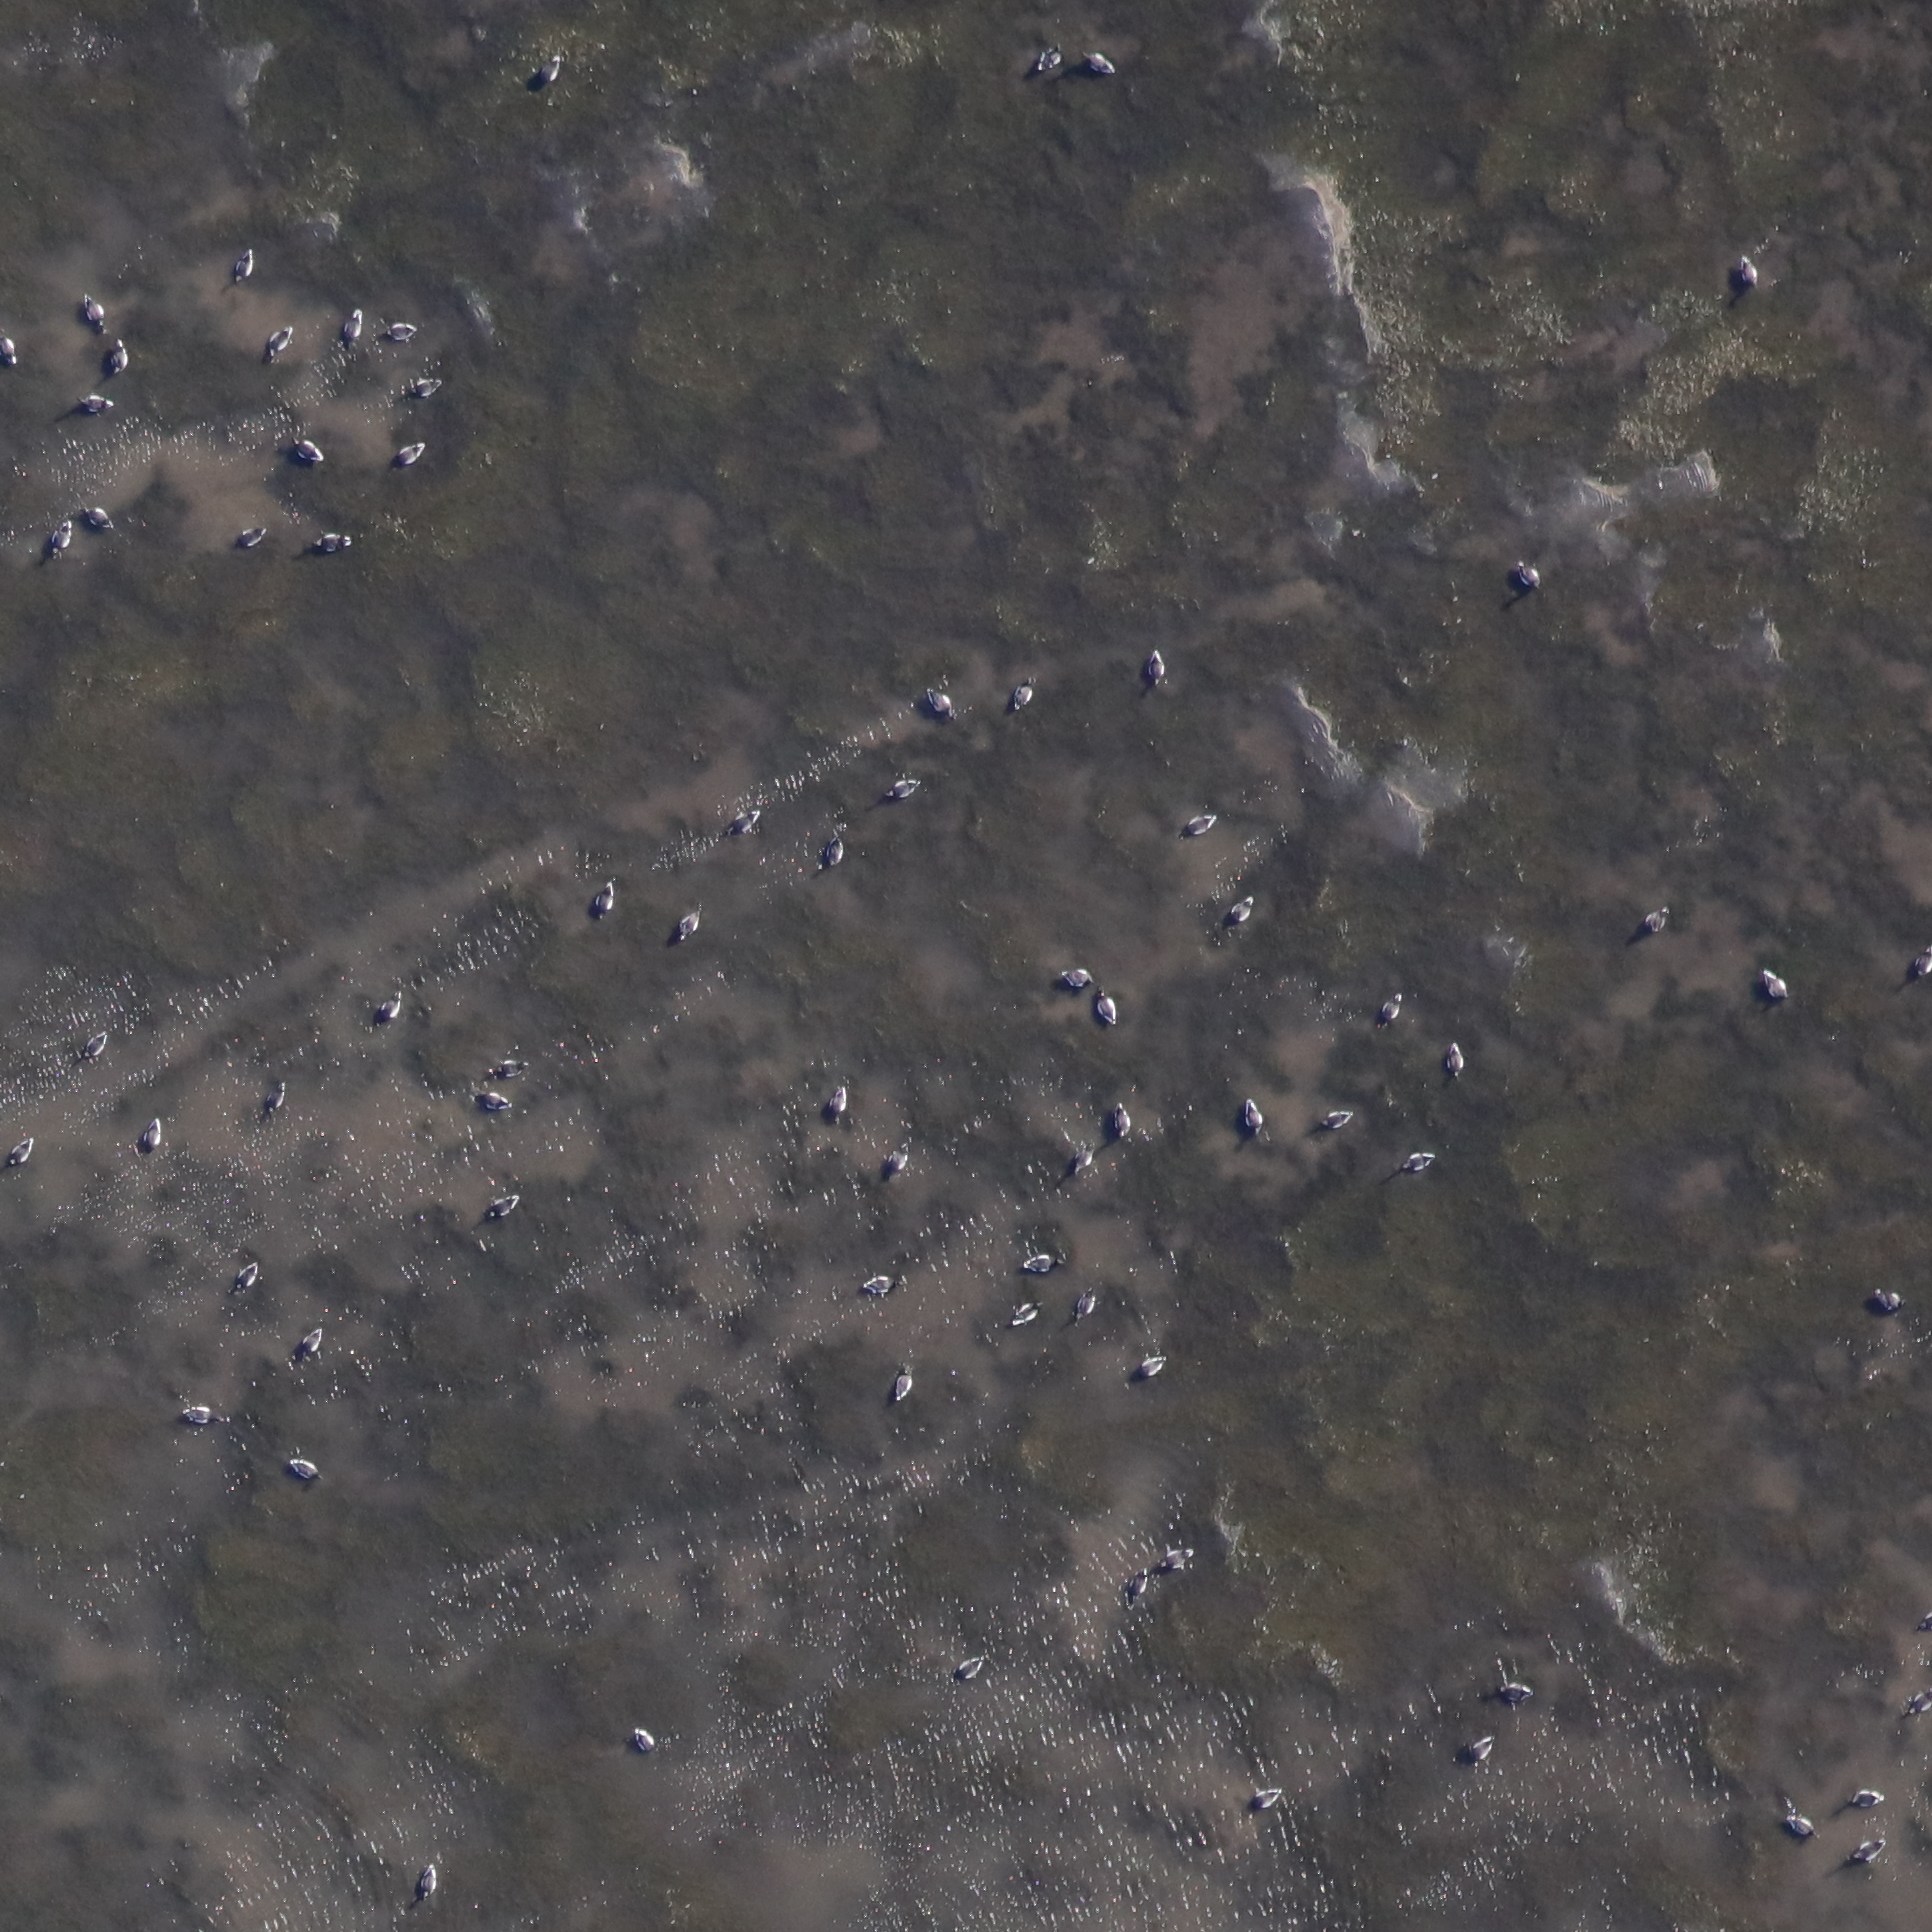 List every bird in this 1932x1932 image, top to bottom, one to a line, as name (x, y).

brant (1049, 60)
brant (1100, 63)
brant (549, 66)
brant (243, 267)
brant (1747, 271)
brant (94, 312)
brant (349, 328)
brant (399, 332)
brant (278, 343)
brant (6, 347)
brant (119, 358)
brant (426, 388)
brant (96, 404)
brant (307, 450)
brant (409, 454)
brant (99, 517)
brant (252, 537)
brant (61, 538)
brant (330, 543)
brant (1530, 576)
brant (1156, 667)
brant (1023, 696)
brant (942, 698)
brant (902, 788)
brant (743, 820)
brant (1199, 825)
brant (839, 850)
brant (605, 901)
brant (1242, 910)
brant (1658, 921)
brant (692, 926)
brant (1925, 962)
brant (1078, 977)
brant (1776, 986)
brant (390, 1006)
brant (1106, 1009)
brant (1391, 1009)
brant (97, 1045)
brant (1454, 1061)
brant (510, 1068)
brant (278, 1098)
brant (494, 1100)
brant (838, 1104)
brant (1253, 1117)
brant (1336, 1119)
brant (1122, 1120)
brant (153, 1136)
brant (20, 1153)
brant (1083, 1156)
brant (896, 1160)
brant (1419, 1161)
brant (503, 1207)
brant (1044, 1263)
brant (246, 1276)
brant (883, 1281)
brant (1887, 1298)
brant (1086, 1303)
brant (1028, 1312)
brant (311, 1341)
brant (1150, 1370)
brant (901, 1387)
brant (197, 1415)
brant (306, 1469)
brant (1179, 1563)
brant (1139, 1589)
brant (970, 1668)
brant (1519, 1692)
brant (1925, 1703)
brant (644, 1740)
brant (1481, 1752)
brant (1264, 1795)
brant (1865, 1800)
brant (1801, 1825)
brant (1870, 1854)
brant (429, 1882)